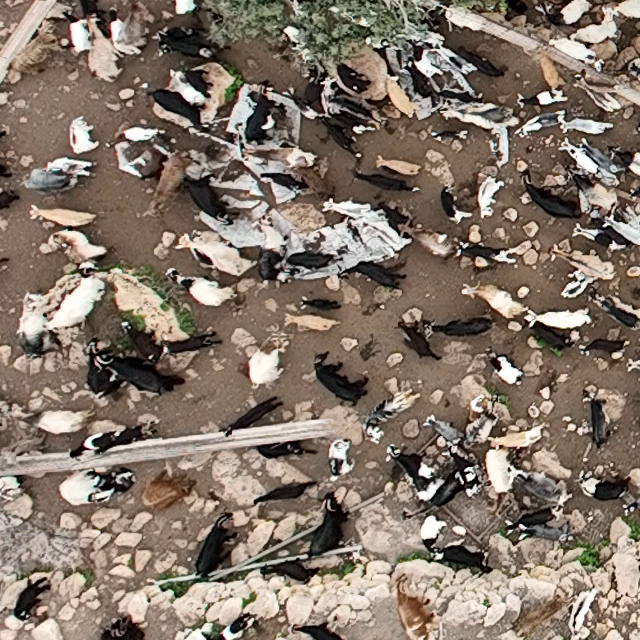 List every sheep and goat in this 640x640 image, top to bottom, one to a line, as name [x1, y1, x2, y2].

goat [74, 0, 103, 23]
goat [117, 0, 155, 45]
goat [536, 0, 593, 25]
goat [617, 0, 639, 18]
goat [108, 6, 139, 53]
goat [570, 7, 616, 42]
goat [61, 12, 98, 55]
goat [86, 13, 119, 81]
goat [22, 20, 58, 74]
goat [156, 28, 200, 40]
goat [154, 29, 211, 58]
goat [157, 38, 218, 55]
goat [547, 39, 604, 73]
goat [432, 40, 474, 75]
goat [410, 41, 447, 79]
goat [384, 44, 404, 74]
goat [456, 44, 506, 77]
goat [538, 46, 566, 86]
goat [427, 48, 486, 98]
goat [404, 55, 434, 96]
goat [627, 55, 639, 83]
goat [334, 61, 370, 94]
goat [307, 65, 324, 112]
goat [166, 68, 206, 109]
goat [185, 69, 212, 98]
goat [574, 74, 619, 92]
goat [388, 75, 418, 119]
goat [321, 76, 337, 114]
goat [574, 79, 621, 113]
goat [245, 81, 273, 145]
goat [284, 87, 317, 120]
goat [517, 88, 564, 109]
goat [146, 89, 207, 132]
goat [328, 96, 379, 130]
goat [441, 102, 517, 131]
goat [513, 110, 565, 135]
goat [319, 116, 361, 158]
goat [70, 117, 100, 153]
goat [560, 119, 611, 132]
goat [490, 124, 507, 167]
goat [105, 129, 165, 150]
goat [430, 131, 467, 141]
goat [132, 134, 170, 176]
goat [578, 138, 617, 170]
goat [557, 139, 597, 174]
goat [605, 144, 639, 177]
goat [241, 149, 317, 168]
goat [140, 152, 191, 220]
goat [376, 154, 421, 175]
goat [59, 157, 92, 176]
goat [566, 164, 618, 207]
goat [629, 167, 639, 197]
goat [26, 168, 80, 195]
goat [351, 169, 419, 193]
goat [520, 169, 582, 218]
goat [262, 173, 311, 190]
goat [185, 175, 235, 224]
goat [479, 177, 503, 219]
goat [439, 185, 472, 220]
goat [372, 194, 412, 231]
goat [319, 198, 369, 217]
goat [25, 208, 96, 223]
goat [601, 215, 639, 244]
goat [256, 219, 284, 281]
goat [349, 219, 410, 249]
goat [397, 223, 452, 254]
goat [570, 223, 613, 246]
goat [40, 229, 109, 257]
goat [176, 236, 255, 274]
goat [455, 242, 517, 265]
goat [550, 244, 615, 279]
goat [285, 251, 333, 268]
goat [340, 257, 406, 288]
goat [58, 262, 107, 329]
goat [166, 268, 236, 306]
goat [559, 270, 597, 297]
goat [460, 284, 528, 319]
goat [588, 287, 639, 330]
goat [19, 291, 57, 351]
goat [301, 295, 342, 310]
goat [523, 310, 593, 328]
goat [283, 313, 338, 331]
goat [125, 319, 161, 361]
goat [423, 319, 493, 337]
goat [397, 321, 441, 356]
goat [533, 323, 570, 349]
goat [160, 329, 222, 355]
goat [249, 333, 290, 390]
goat [84, 337, 119, 392]
goat [579, 340, 628, 356]
goat [314, 348, 370, 403]
goat [486, 348, 523, 385]
goat [95, 352, 185, 391]
goat [627, 357, 639, 380]
goat [364, 389, 421, 436]
goat [580, 390, 611, 444]
goat [463, 392, 498, 445]
goat [221, 395, 283, 433]
goat [422, 417, 464, 442]
goat [69, 420, 156, 459]
goat [489, 422, 545, 450]
goat [328, 437, 356, 476]
goat [256, 441, 317, 456]
goat [447, 441, 485, 497]
goat [384, 444, 446, 501]
goat [486, 450, 514, 492]
goat [60, 466, 134, 505]
goat [506, 466, 567, 506]
goat [142, 469, 194, 511]
goat [575, 470, 631, 501]
goat [402, 471, 464, 519]
goat [251, 479, 315, 500]
goat [308, 491, 352, 557]
goat [622, 492, 639, 512]
goat [502, 506, 561, 537]
goat [193, 511, 235, 575]
goat [420, 516, 448, 561]
goat [519, 524, 567, 542]
goat [430, 547, 492, 574]
goat [260, 560, 321, 581]
goat [396, 576, 435, 634]
goat [12, 577, 51, 619]
goat [570, 589, 598, 634]
goat [514, 598, 572, 634]
goat [229, 612, 258, 631]
goat [106, 619, 144, 634]
goat [293, 624, 338, 636]